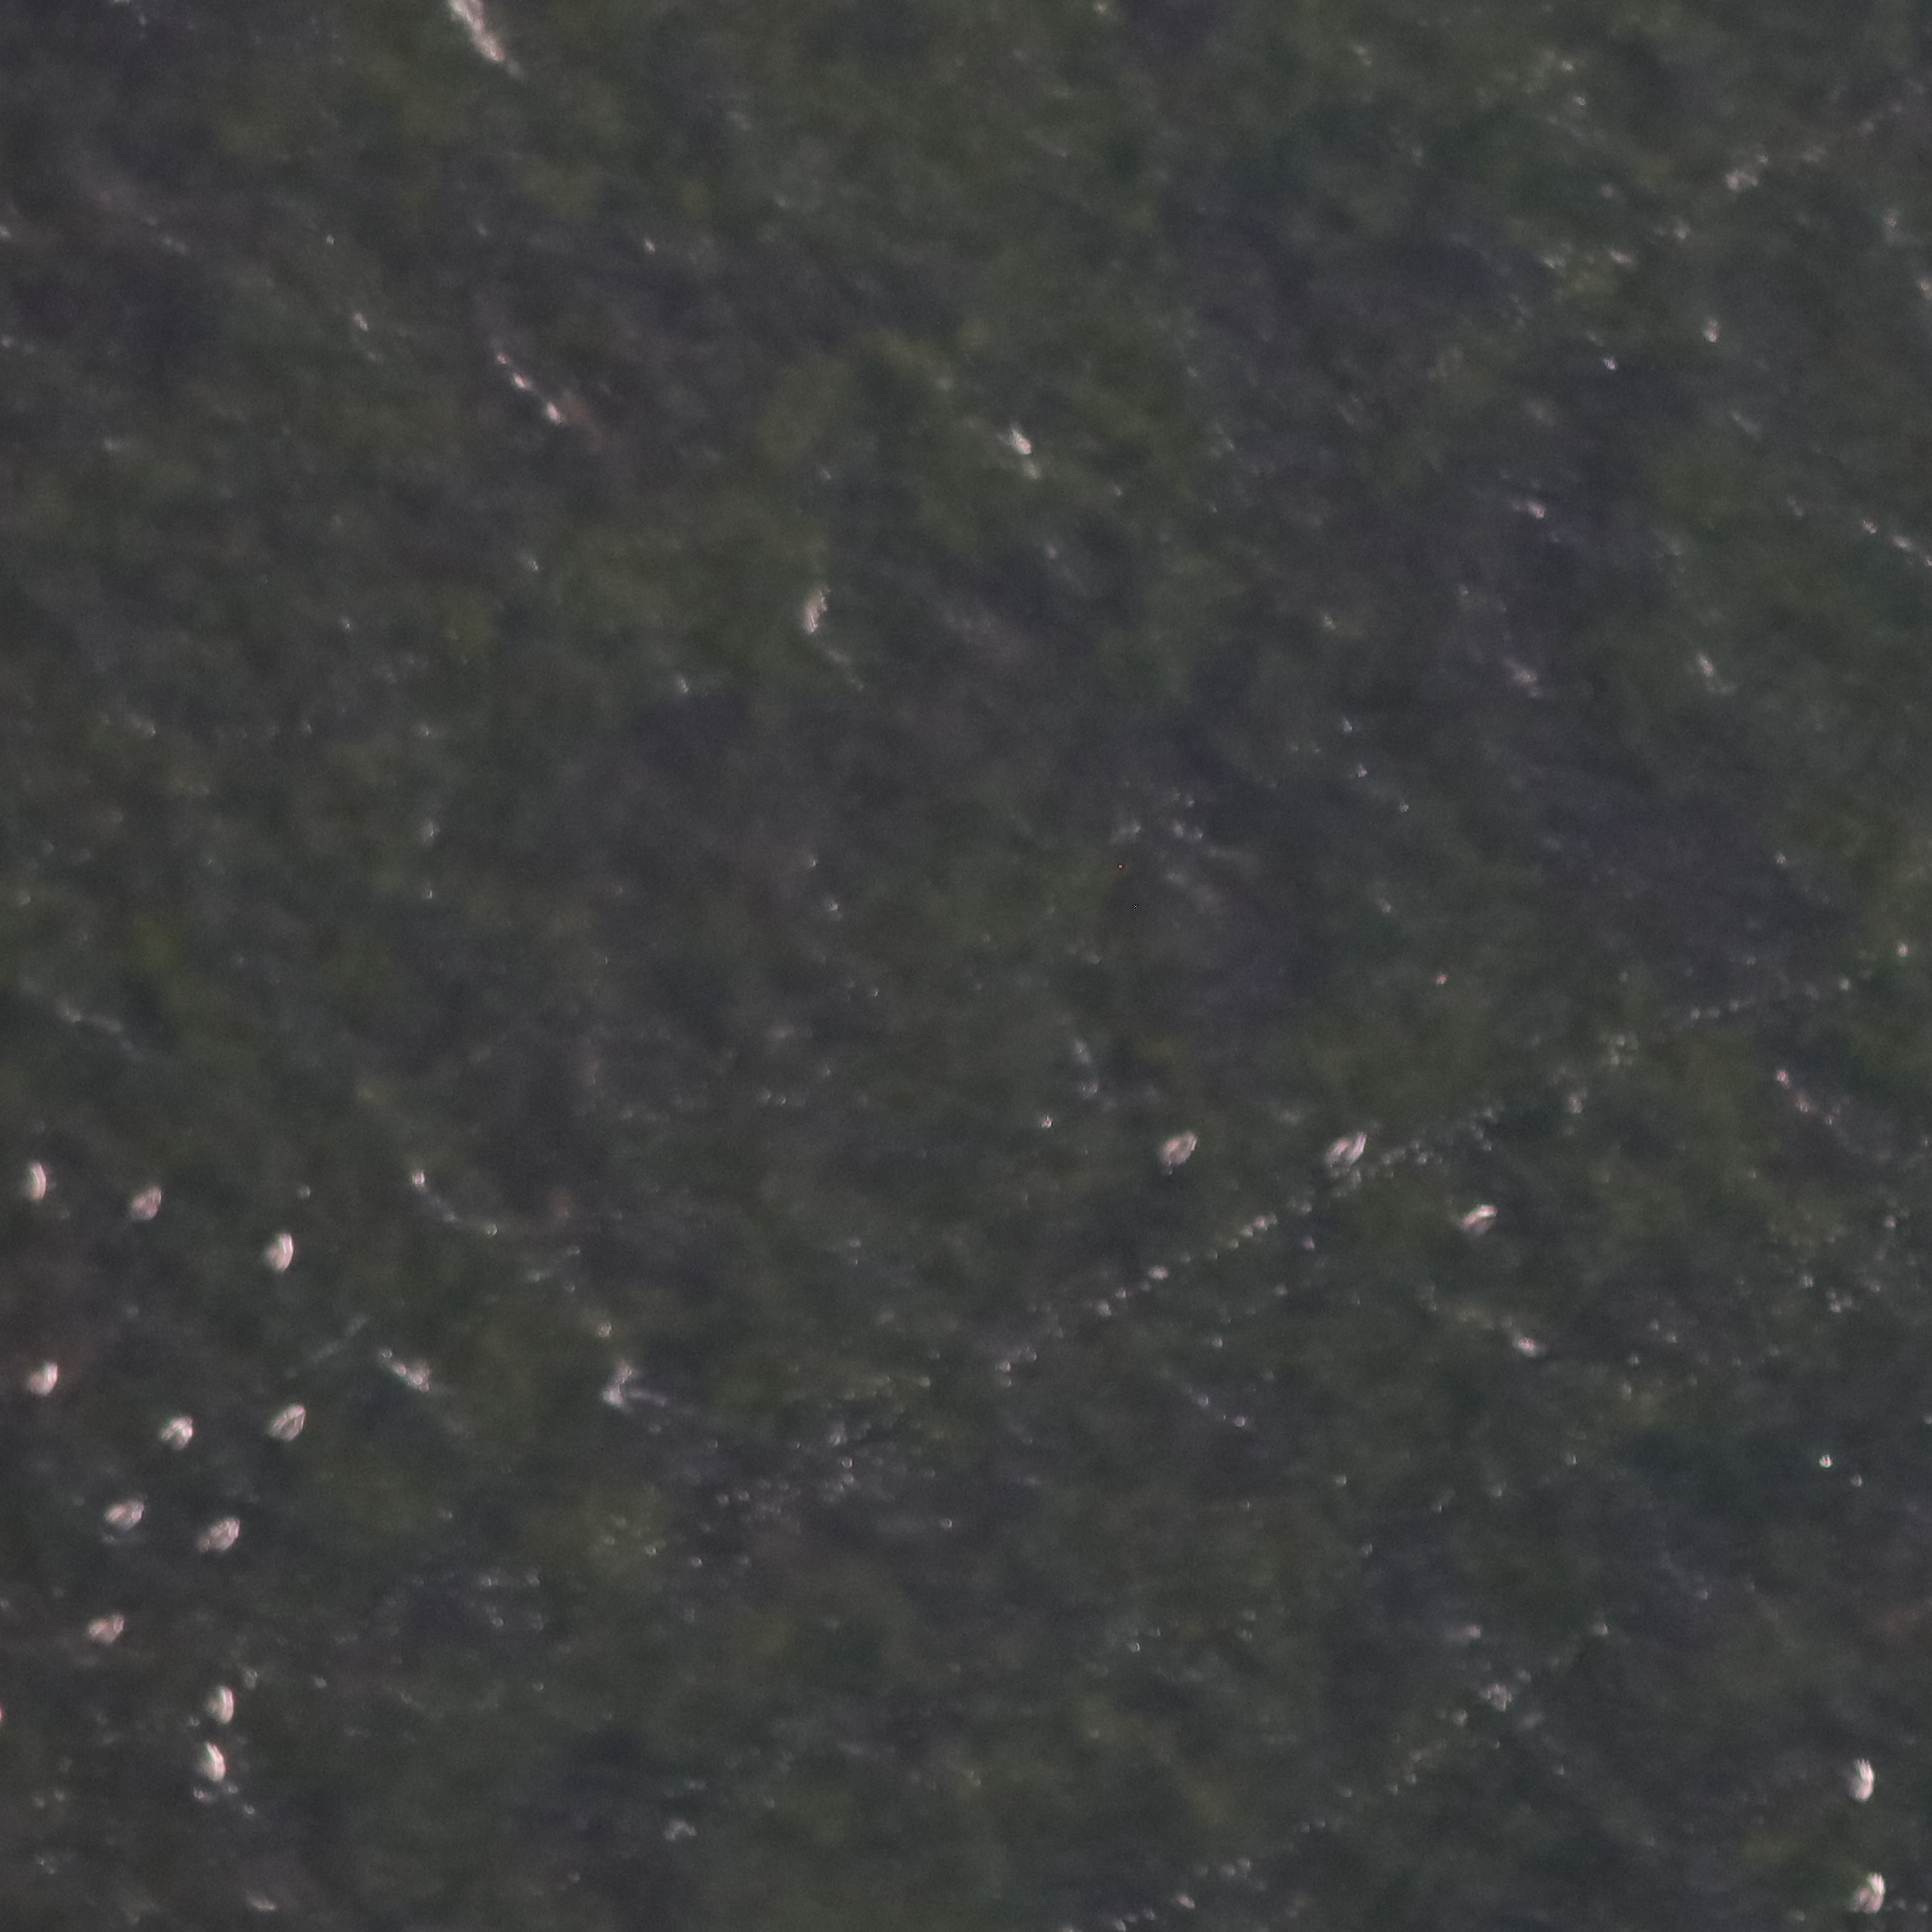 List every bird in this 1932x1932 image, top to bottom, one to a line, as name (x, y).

brant (1351, 1149)
brant (1183, 1153)
brant (32, 1184)
brant (141, 1204)
brant (1483, 1215)
brant (277, 1256)
brant (32, 1382)
brant (288, 1420)
brant (177, 1433)
brant (116, 1526)
brant (224, 1536)
brant (103, 1627)
brant (221, 1707)
brant (213, 1768)
brant (1865, 1789)
brant (1876, 1892)